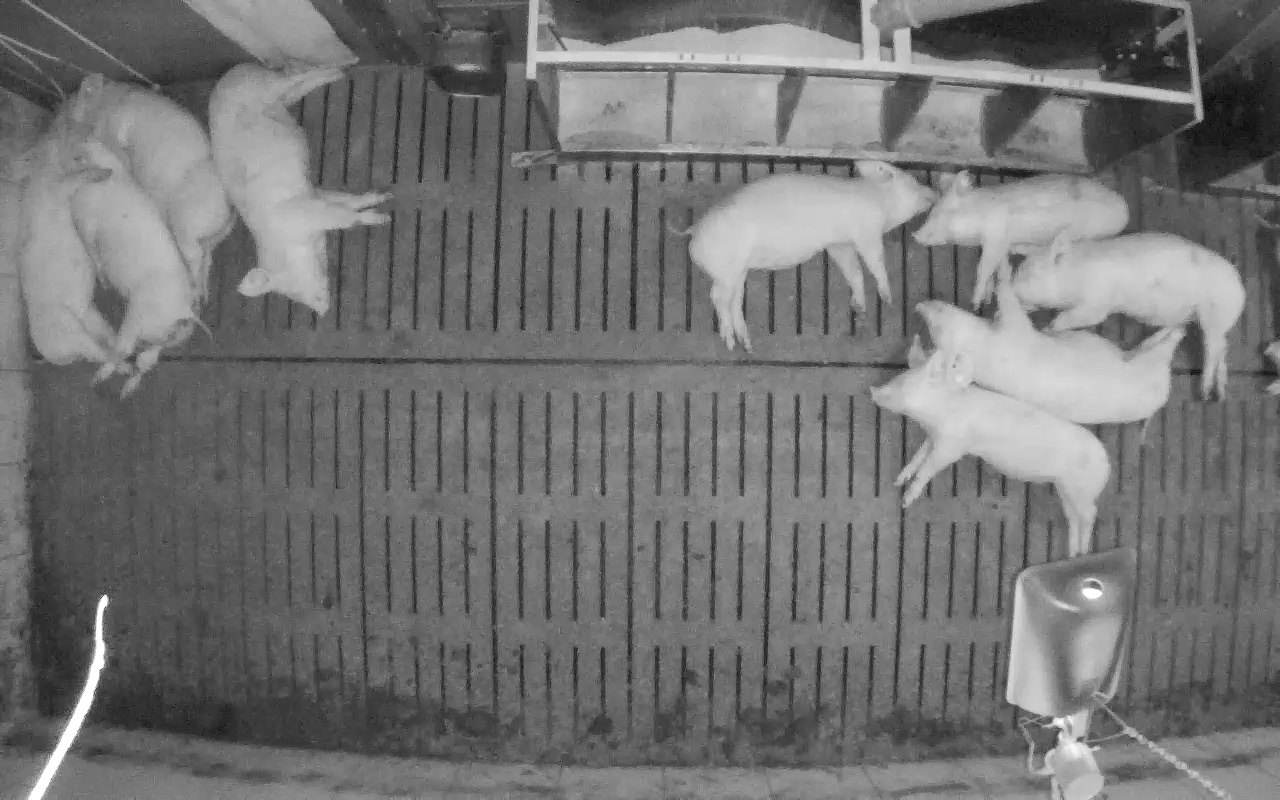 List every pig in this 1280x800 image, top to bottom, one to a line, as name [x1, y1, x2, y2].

pig [206, 58, 398, 319]
pig [52, 75, 238, 303]
pig [1, 116, 142, 377]
pig [58, 120, 212, 400]
pig [669, 160, 942, 357]
pig [913, 171, 1132, 314]
pig [1008, 228, 1249, 405]
pig [915, 257, 1186, 445]
pig [868, 332, 1114, 558]